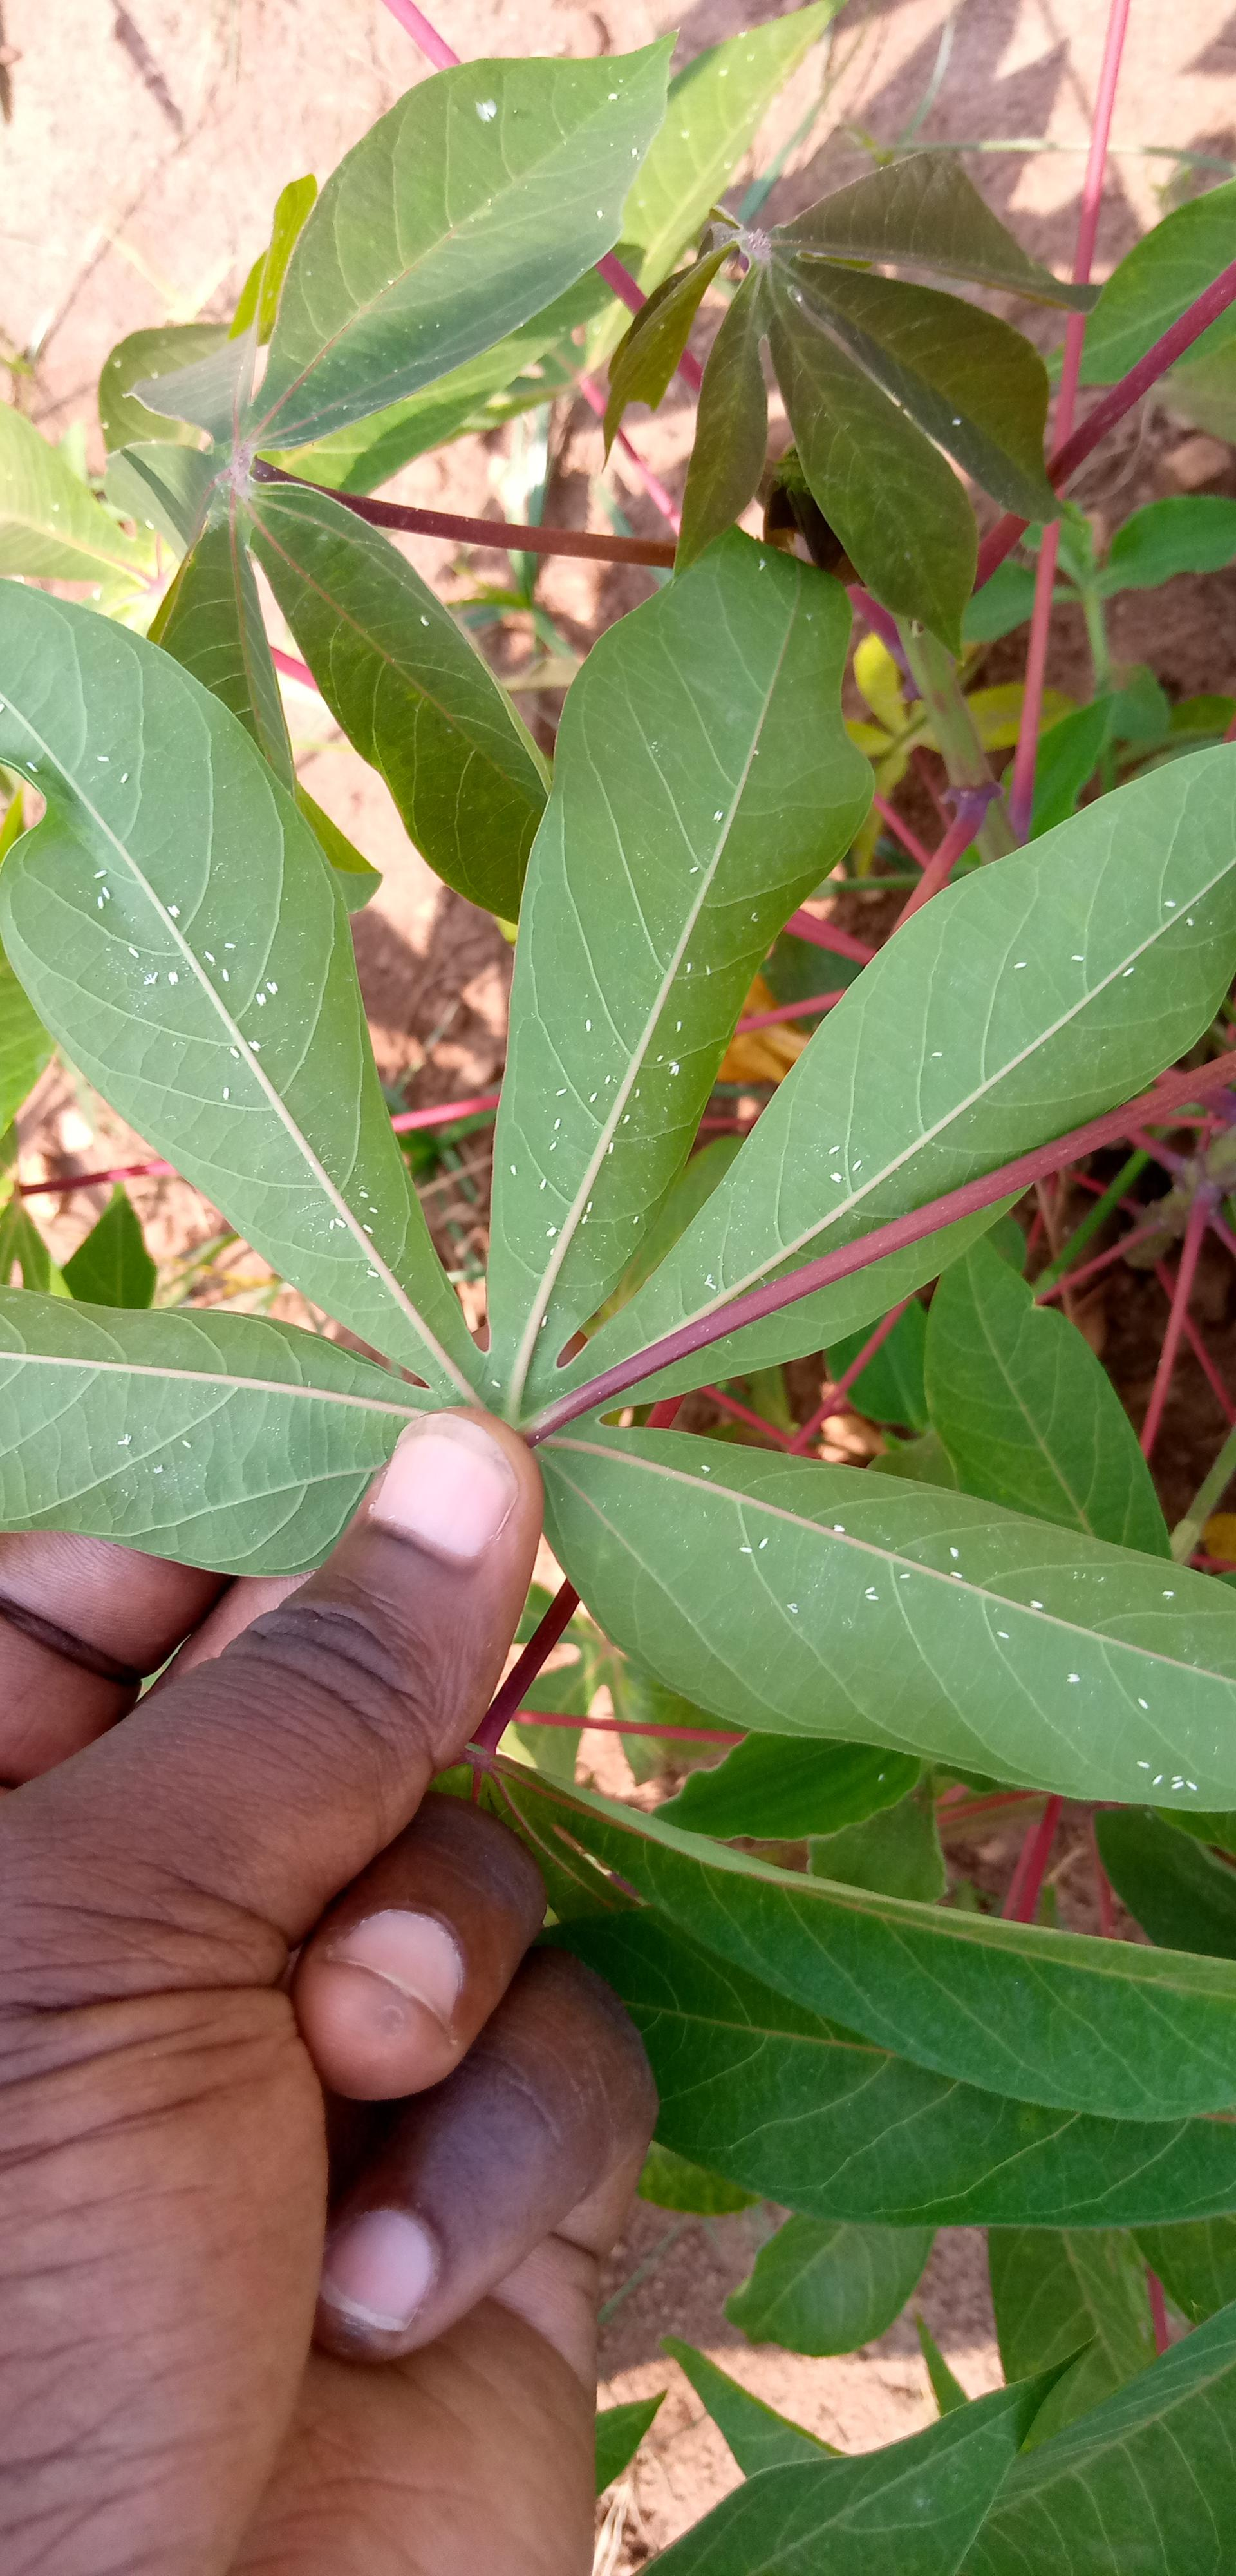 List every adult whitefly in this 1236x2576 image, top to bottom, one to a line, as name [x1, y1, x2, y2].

whitefly [606, 91, 618, 102]
whitefly [474, 97, 498, 122]
whitefly [628, 144, 639, 160]
whitefly [595, 209, 606, 220]
whitefly [386, 278, 397, 286]
whitefly [792, 294, 806, 307]
whitefly [951, 417, 964, 430]
whitefly [756, 553, 769, 575]
whitefly [417, 612, 435, 630]
whitefly [95, 754, 111, 766]
whitefly [24, 761, 41, 775]
whitefly [118, 770, 131, 786]
whitefly [713, 809, 724, 824]
whitefly [686, 863, 700, 876]
whitefly [93, 867, 109, 881]
whitefly [100, 884, 113, 900]
whitefly [96, 894, 105, 911]
whitefly [1159, 897, 1178, 911]
whitefly [171, 900, 186, 916]
whitefly [165, 904, 178, 920]
whitefly [749, 911, 760, 925]
whitefly [1184, 916, 1197, 928]
whitefly [223, 940, 239, 951]
whitefly [125, 945, 145, 961]
whitefly [203, 947, 218, 964]
whitefly [1070, 951, 1086, 964]
whitefly [1012, 958, 1030, 972]
whitefly [684, 961, 695, 978]
whitefly [704, 963, 713, 977]
whitefly [220, 965, 232, 985]
whitefly [1120, 965, 1139, 981]
whitefly [139, 969, 160, 985]
whitefly [167, 969, 174, 988]
whitefly [173, 969, 183, 985]
whitefly [265, 980, 276, 996]
whitefly [271, 980, 281, 993]
whitefly [254, 990, 262, 1008]
whitefly [260, 990, 270, 1006]
whitefly [583, 1017, 596, 1034]
whitefly [671, 1018, 686, 1037]
whitefly [246, 1036, 264, 1053]
whitefly [228, 1045, 243, 1061]
whitefly [927, 1050, 948, 1060]
whitefly [654, 1053, 666, 1064]
whitefly [667, 1058, 680, 1067]
whitefly [670, 1065, 680, 1079]
whitefly [601, 1074, 613, 1085]
whitefly [218, 1083, 233, 1103]
whitefly [553, 1084, 567, 1099]
whitefly [632, 1086, 644, 1102]
whitefly [585, 1089, 601, 1106]
whitefly [620, 1112, 635, 1128]
whitefly [552, 1117, 563, 1132]
whitefly [605, 1139, 617, 1159]
whitefly [548, 1140, 559, 1152]
whitefly [827, 1142, 842, 1156]
whitefly [851, 1157, 863, 1173]
whitefly [507, 1163, 519, 1178]
whitefly [833, 1171, 846, 1180]
whitefly [827, 1173, 842, 1186]
whitefly [537, 1175, 551, 1195]
whitefly [357, 1188, 371, 1199]
whitefly [584, 1197, 596, 1213]
whitefly [366, 1205, 380, 1216]
whitefly [580, 1213, 590, 1226]
whitefly [630, 1213, 642, 1227]
whitefly [333, 1215, 348, 1230]
whitefly [328, 1218, 336, 1234]
whitefly [360, 1222, 376, 1236]
whitefly [545, 1225, 558, 1238]
whitefly [366, 1268, 382, 1281]
whitefly [700, 1271, 720, 1293]
whitefly [538, 1312, 550, 1328]
whitefly [490, 1376, 504, 1392]
whitefly [115, 1431, 133, 1448]
whitefly [180, 1437, 194, 1452]
whitefly [698, 1461, 712, 1477]
whitefly [149, 1464, 165, 1474]
whitefly [830, 1523, 843, 1529]
whitefly [832, 1526, 846, 1533]
whitefly [757, 1535, 770, 1551]
whitefly [735, 1541, 753, 1557]
whitefly [949, 1544, 959, 1559]
whitefly [948, 1570, 964, 1582]
whitefly [897, 1571, 912, 1581]
whitefly [862, 1586, 876, 1595]
whitefly [1158, 1588, 1176, 1597]
whitefly [864, 1594, 881, 1602]
whitefly [1027, 1598, 1044, 1611]
whitefly [785, 1600, 802, 1617]
whitefly [993, 1629, 1011, 1641]
whitefly [1066, 1671, 1081, 1678]
whitefly [1066, 1676, 1081, 1683]
whitefly [1135, 1692, 1151, 1712]
whitefly [1135, 1759, 1152, 1771]
whitefly [1150, 1772, 1162, 1788]
whitefly [877, 1772, 886, 1784]
whitefly [1169, 1774, 1184, 1782]
whitefly [1186, 1779, 1199, 1793]
whitefly [1170, 1781, 1184, 1790]